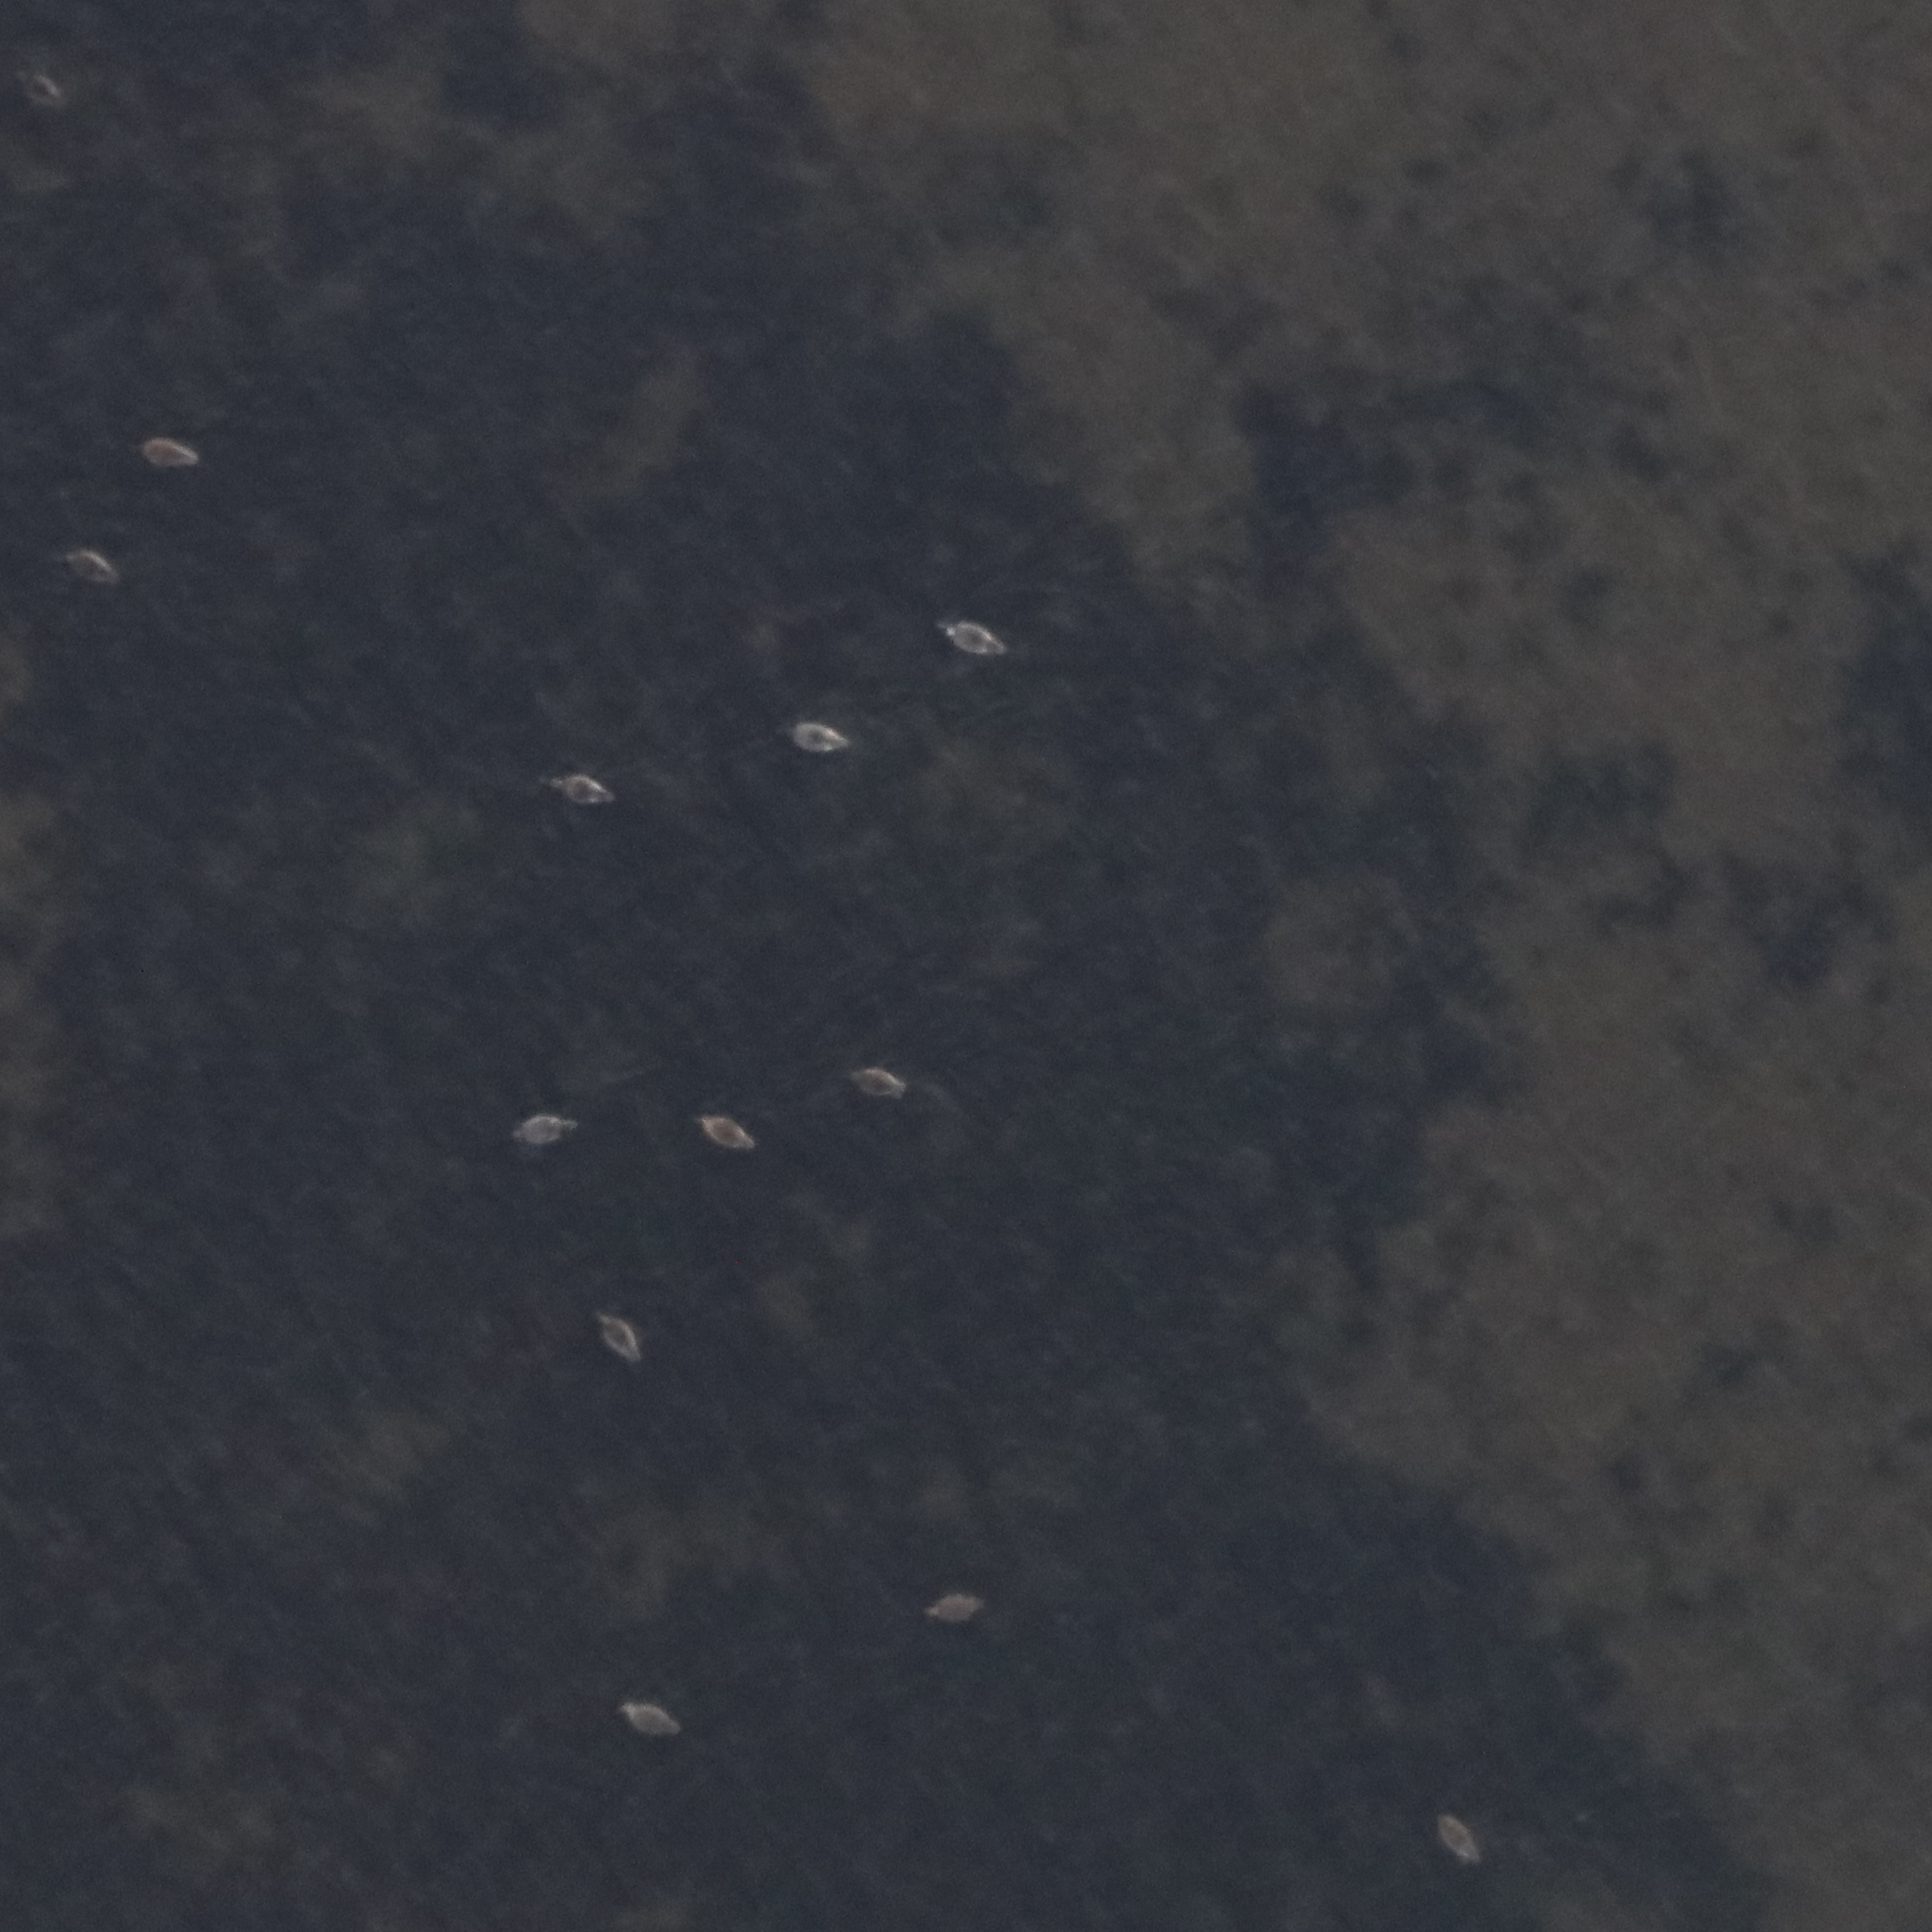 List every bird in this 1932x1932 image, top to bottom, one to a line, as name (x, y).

other bird (42, 84)
other bird (175, 459)
other bird (102, 579)
other bird (975, 647)
other bird (825, 739)
other bird (573, 796)
other bird (870, 1089)
other bird (538, 1118)
other bird (732, 1131)
other bird (602, 1333)
other bird (960, 1601)
other bird (652, 1725)
other bird (1457, 1842)